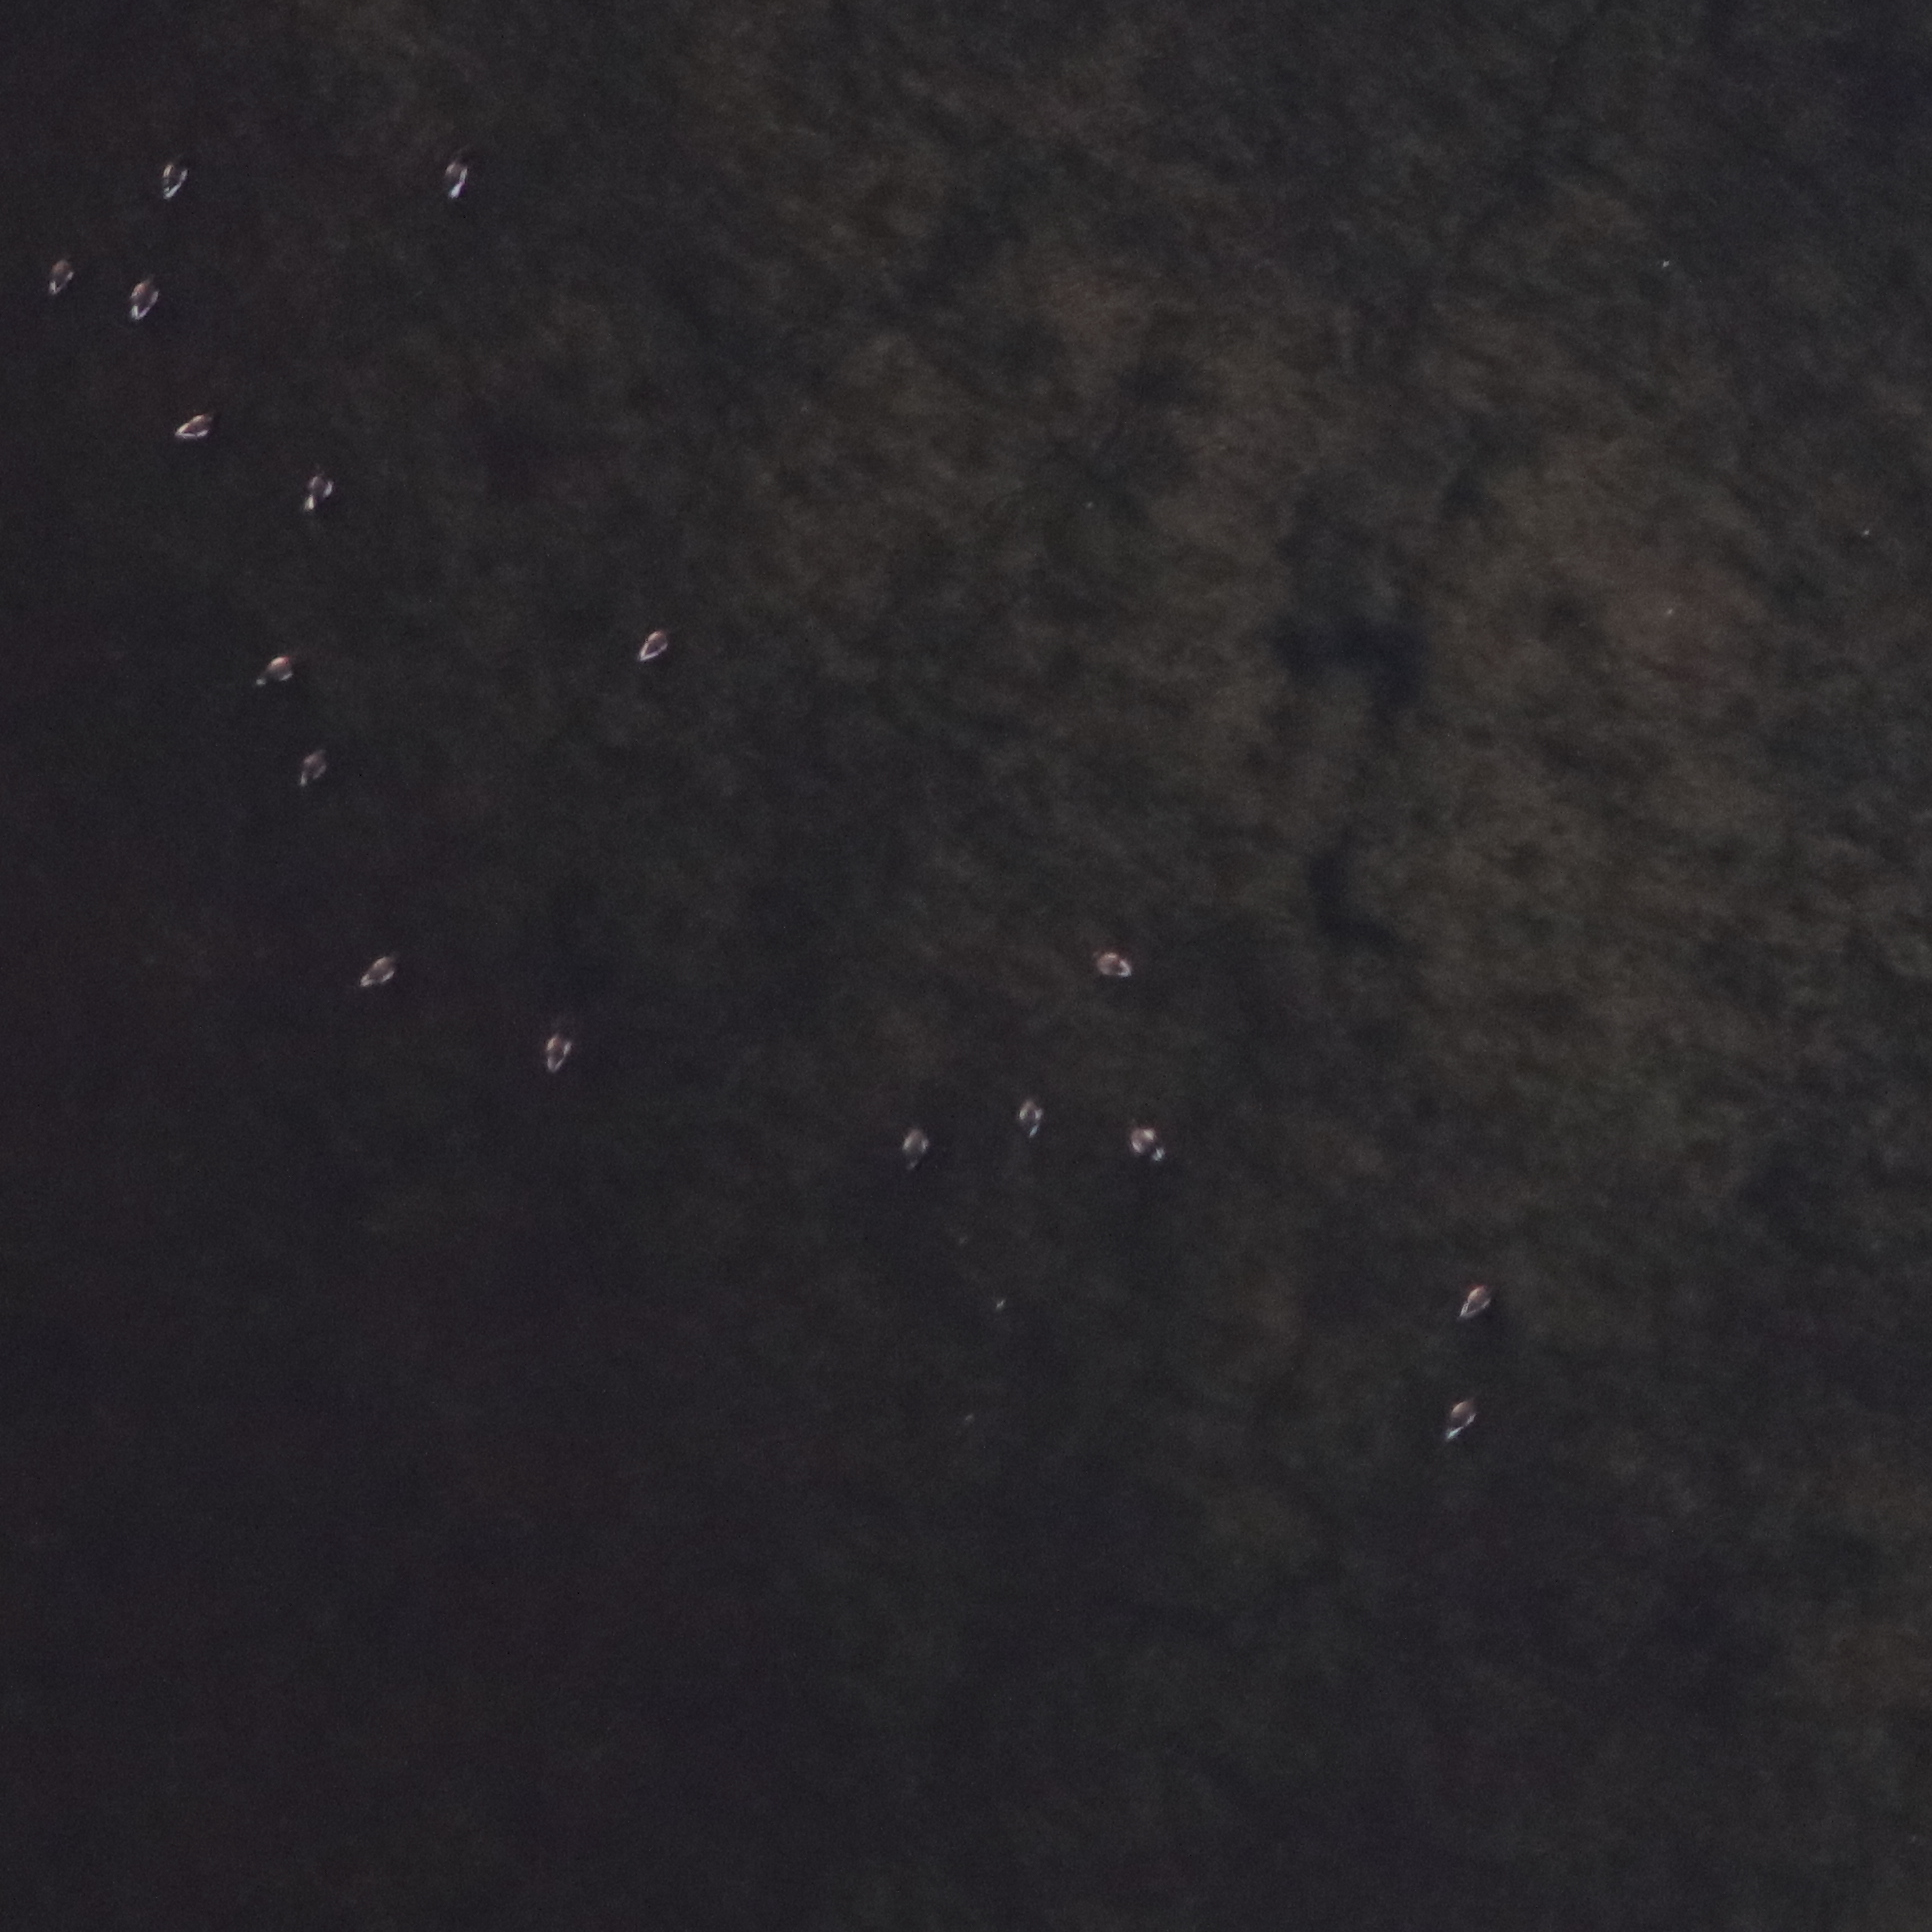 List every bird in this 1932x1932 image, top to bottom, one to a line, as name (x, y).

brant (458, 176)
brant (176, 178)
brant (61, 274)
brant (146, 297)
brant (197, 427)
brant (320, 490)
brant (656, 643)
brant (278, 671)
brant (314, 767)
brant (1112, 965)
brant (381, 970)
brant (558, 1050)
brant (1032, 1118)
brant (1145, 1142)
brant (918, 1147)
brant (1475, 1303)
brant (1461, 1416)